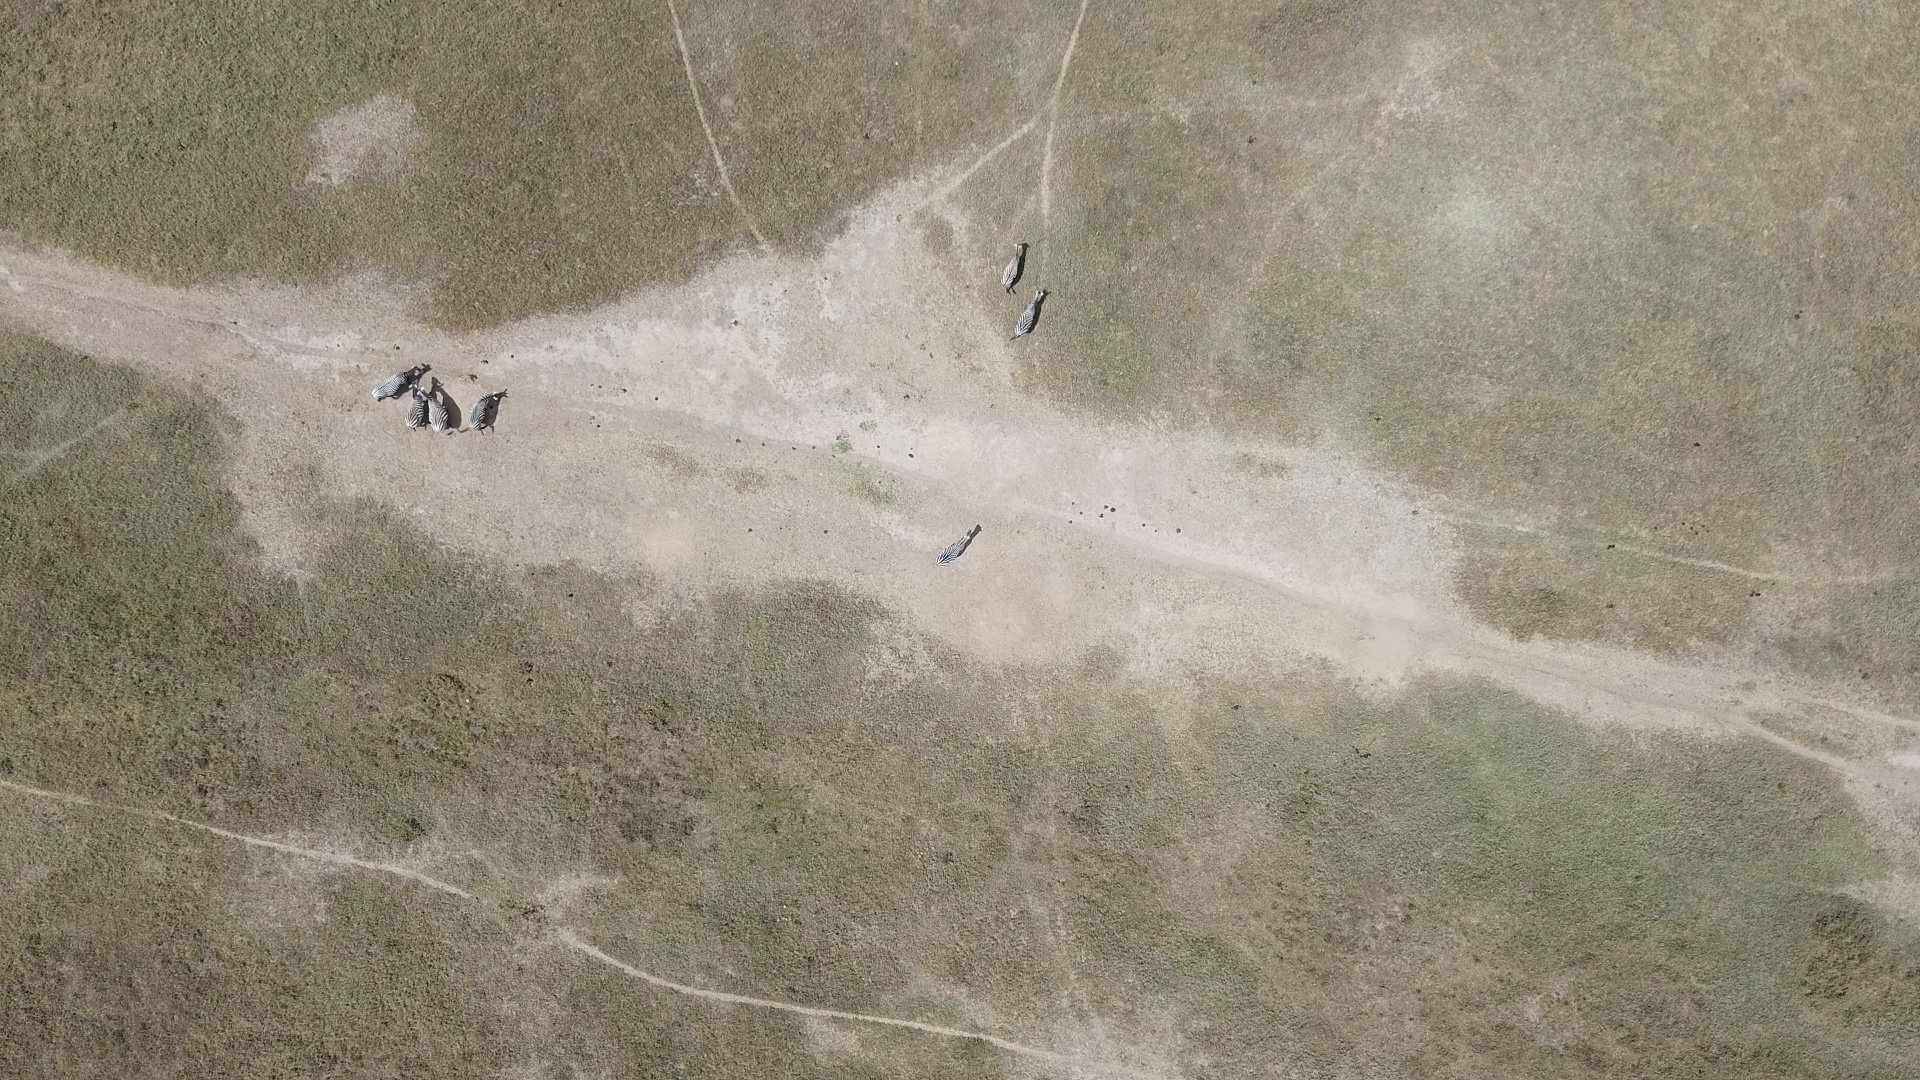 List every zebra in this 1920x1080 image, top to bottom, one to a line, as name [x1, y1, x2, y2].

zebra [1002, 247, 1023, 288]
zebra [1016, 292, 1042, 337]
zebra [372, 368, 416, 401]
zebra [405, 381, 426, 429]
zebra [427, 388, 452, 432]
zebra [465, 394, 492, 432]
zebra [938, 527, 975, 564]